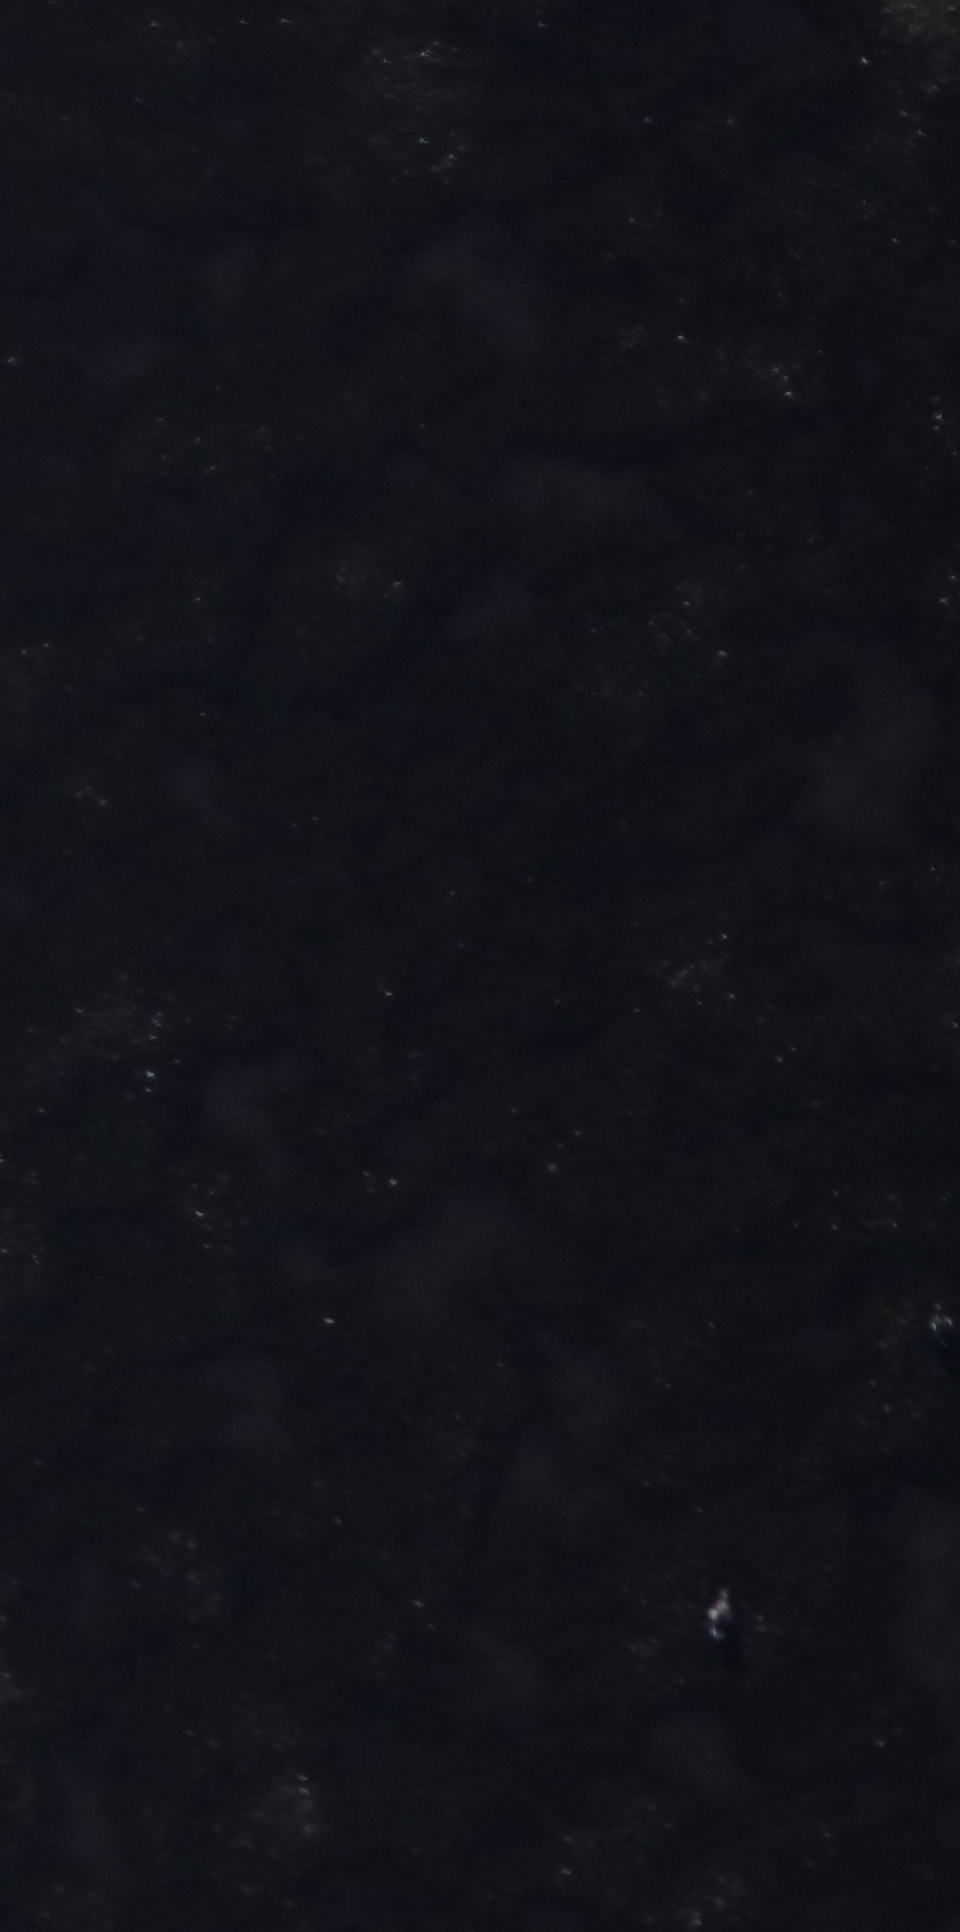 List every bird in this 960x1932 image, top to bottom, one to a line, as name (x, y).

brant (724, 1622)